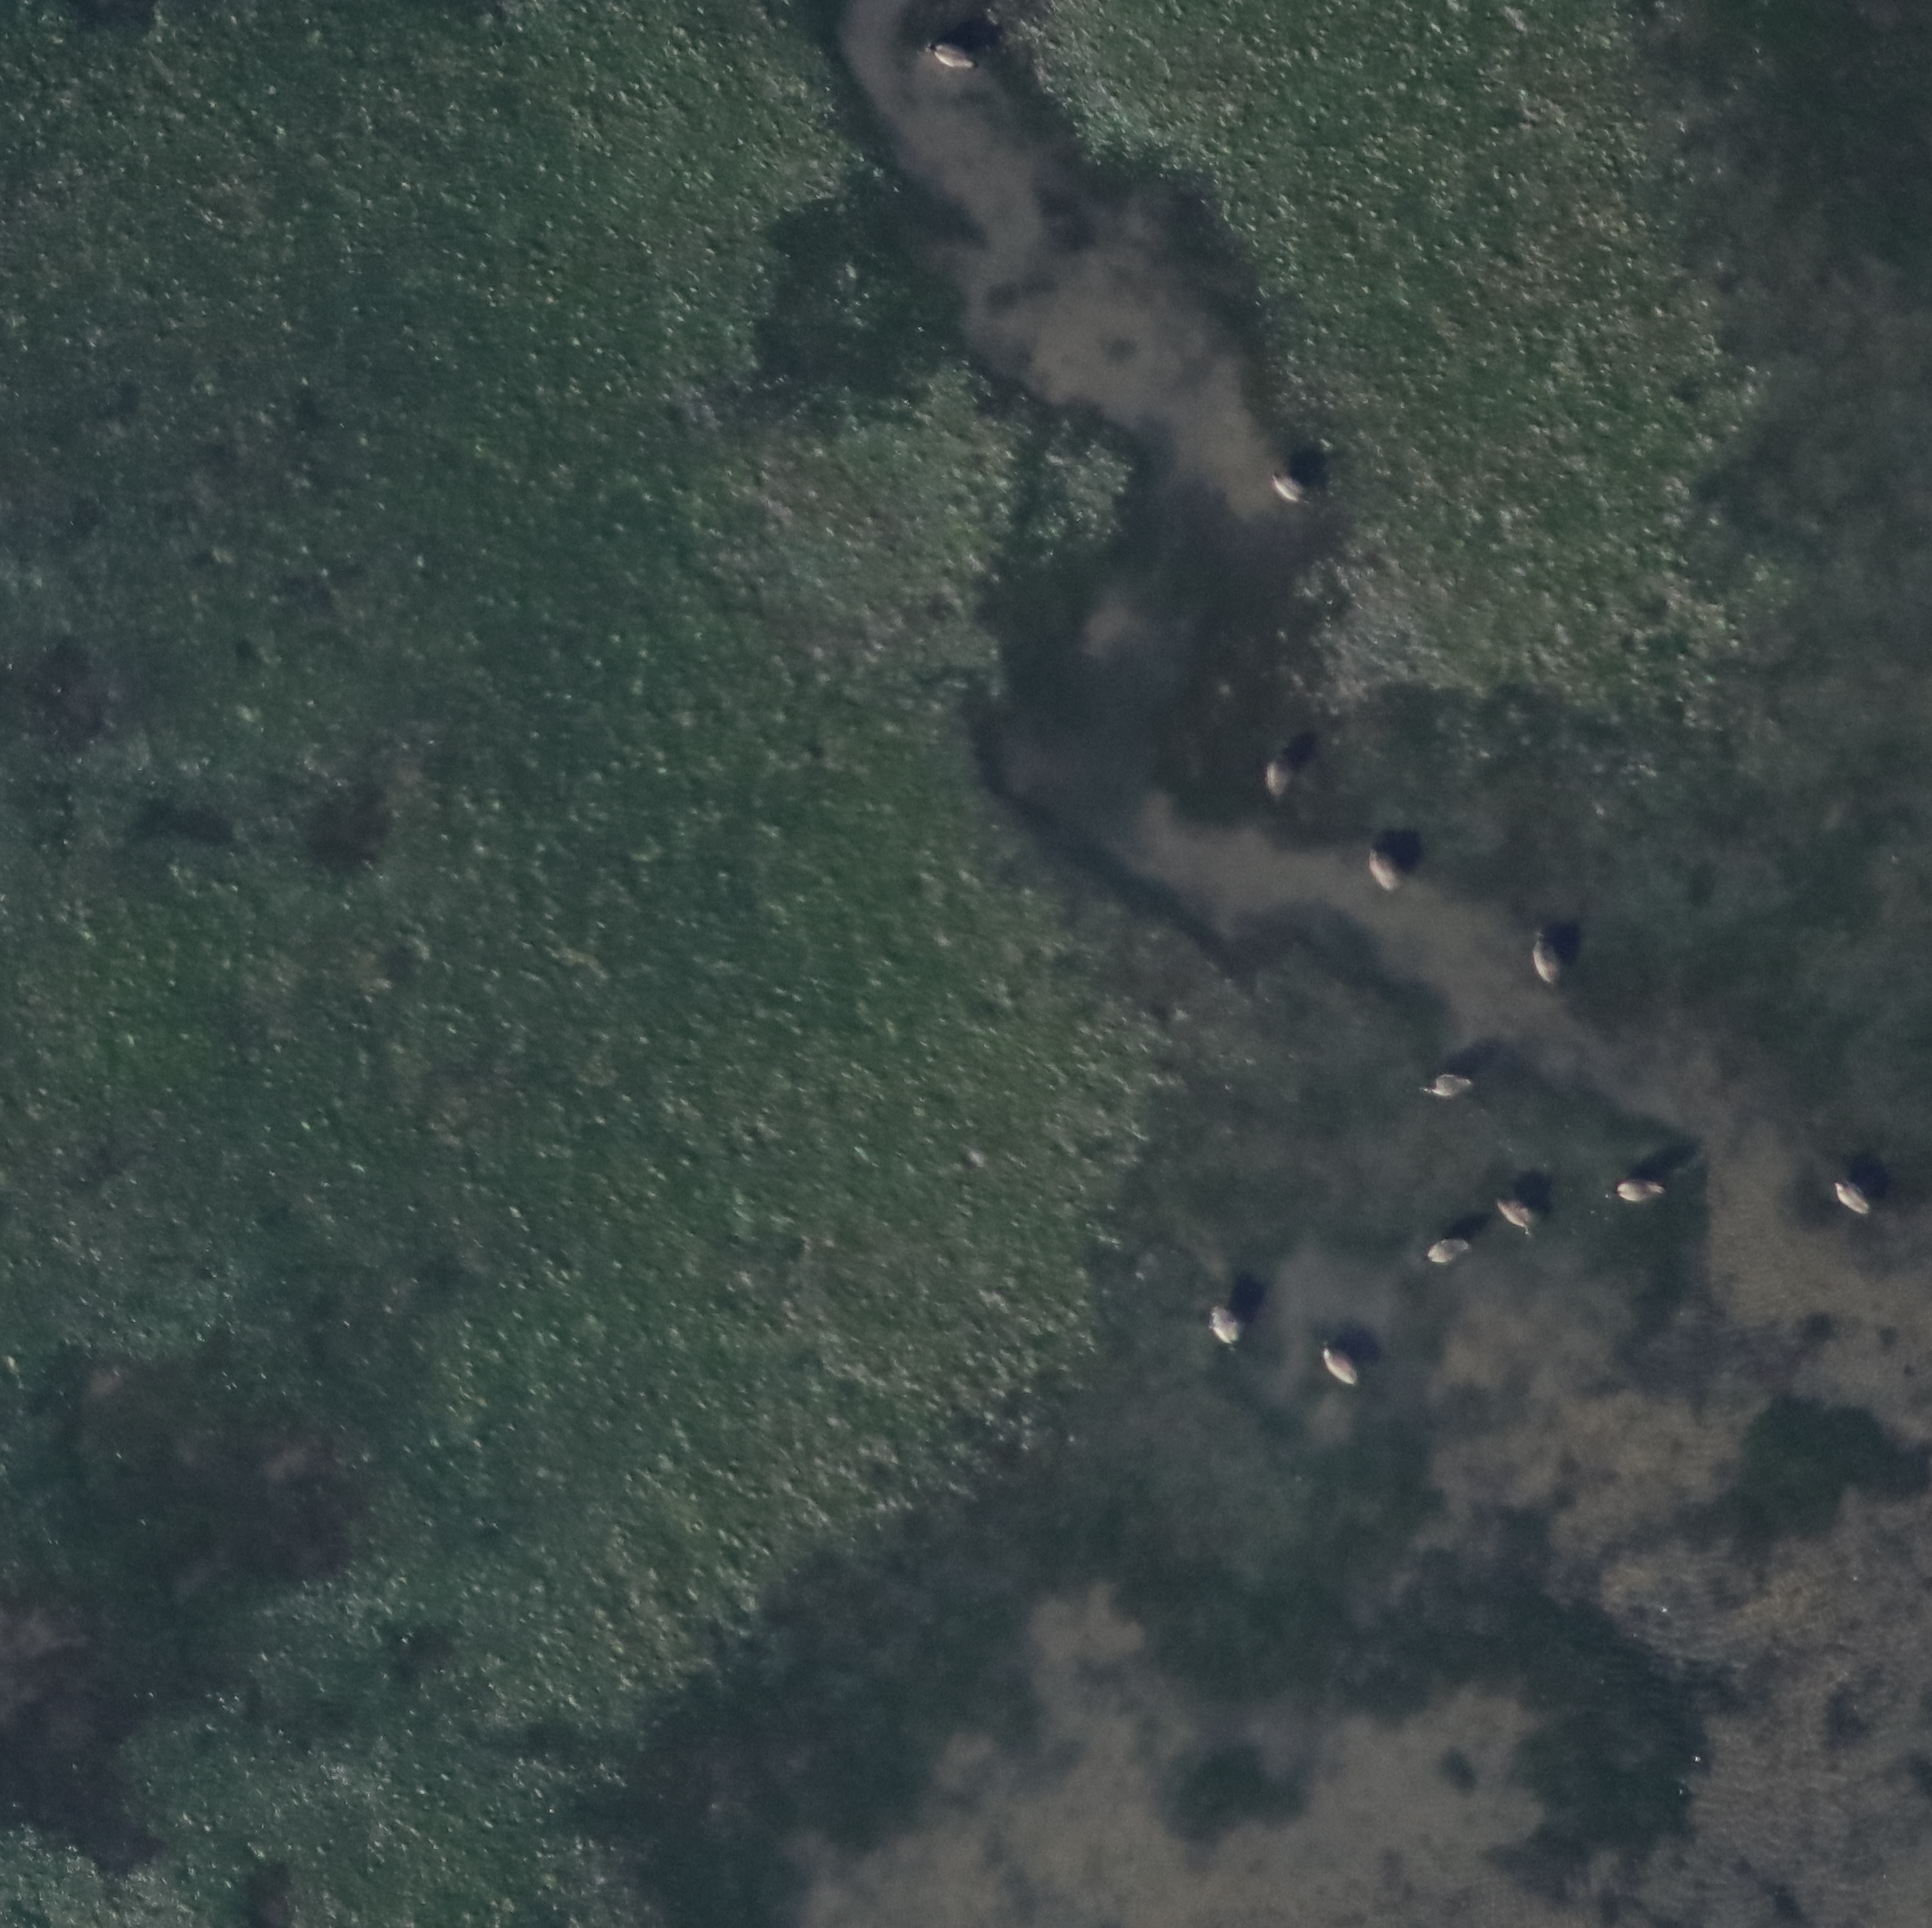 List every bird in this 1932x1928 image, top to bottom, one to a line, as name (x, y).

Canada goose (954, 57)
Canada goose (1290, 484)
Canada goose (1282, 776)
Canada goose (1383, 868)
Canada goose (1547, 961)
Canada goose (1449, 1084)
Canada goose (1638, 1189)
Canada goose (1851, 1195)
Canada goose (1516, 1212)
Canada goose (1446, 1248)
Canada goose (1227, 1325)
Canada goose (1340, 1364)